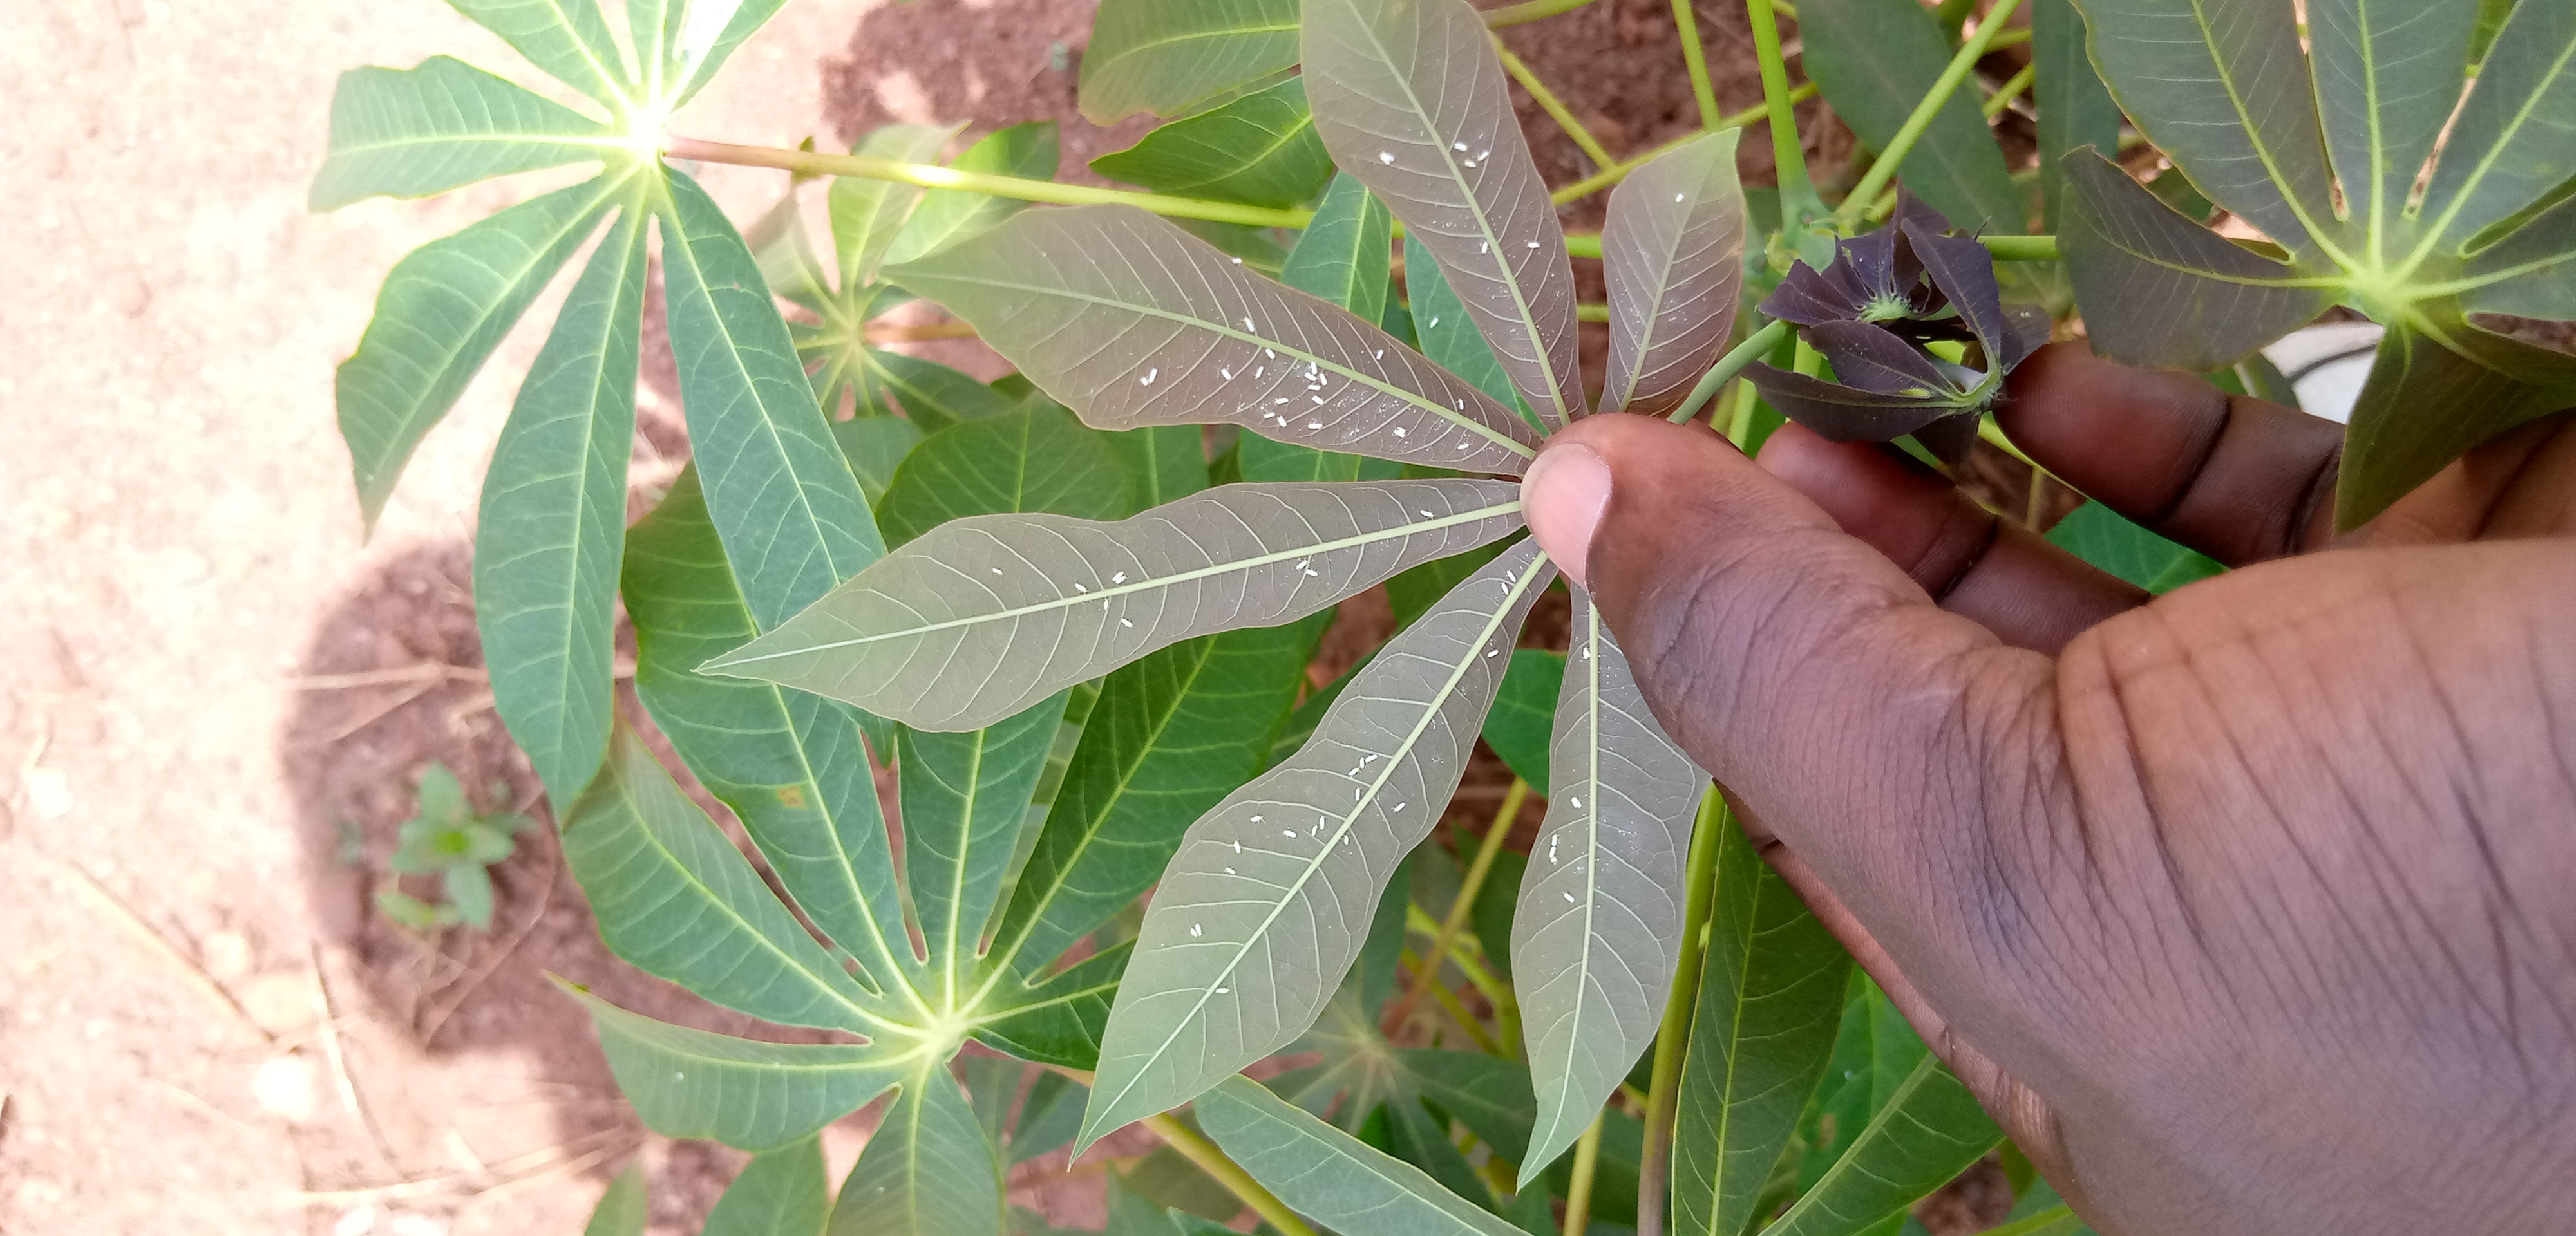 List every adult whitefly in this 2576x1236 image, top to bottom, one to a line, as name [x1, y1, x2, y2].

whitefly [1450, 139, 1472, 153]
whitefly [1477, 147, 1490, 165]
whitefly [1376, 149, 1399, 167]
whitefly [1463, 158, 1477, 171]
whitefly [1671, 191, 1687, 205]
whitefly [1477, 236, 1493, 256]
whitefly [1524, 238, 1542, 253]
whitefly [1229, 254, 1244, 267]
whitefly [1240, 313, 1256, 334]
whitefly [1427, 313, 1443, 331]
whitefly [1264, 346, 1277, 360]
whitefly [1374, 348, 1390, 363]
whitefly [1309, 359, 1320, 376]
whitefly [1146, 363, 1159, 386]
whitefly [1250, 363, 1267, 382]
whitefly [1219, 366, 1235, 381]
whitefly [1303, 369, 1321, 382]
whitefly [1318, 372, 1329, 388]
whitefly [1137, 374, 1148, 388]
whitefly [1307, 383, 1324, 393]
whitefly [1309, 393, 1329, 409]
whitefly [1273, 395, 1292, 406]
whitefly [1454, 395, 1468, 413]
whitefly [1262, 410, 1276, 420]
whitefly [1275, 414, 1289, 431]
whitefly [1306, 421, 1325, 435]
whitefly [1395, 425, 1407, 434]
whitefly [1393, 429, 1405, 440]
whitefly [1454, 440, 1471, 453]
whitefly [1417, 507, 1437, 519]
whitefly [1296, 557, 1309, 571]
whitefly [989, 565, 1004, 577]
whitefly [1303, 567, 1320, 577]
whitefly [1504, 567, 1520, 583]
whitefly [1112, 570, 1124, 580]
whitefly [1116, 574, 1127, 585]
whitefly [1073, 580, 1092, 594]
whitefly [1499, 580, 1513, 597]
whitefly [1101, 597, 1112, 611]
whitefly [1117, 615, 1135, 630]
whitefly [1580, 645, 1595, 662]
whitefly [1486, 648, 1502, 660]
whitefly [1363, 753, 1380, 765]
whitefly [1358, 754, 1366, 770]
whitefly [1347, 764, 1361, 778]
whitefly [1352, 784, 1364, 803]
whitefly [1569, 794, 1584, 810]
whitefly [1391, 799, 1407, 813]
whitefly [1247, 811, 1265, 826]
whitefly [1318, 812, 1327, 832]
whitefly [1310, 823, 1319, 839]
whitefly [1280, 827, 1299, 841]
whitefly [1549, 831, 1558, 846]
whitefly [1341, 832, 1352, 848]
whitefly [1231, 836, 1244, 856]
whitefly [1548, 845, 1557, 857]
whitefly [1549, 856, 1559, 864]
whitefly [1221, 863, 1240, 876]
whitefly [1560, 892, 1578, 904]
whitefly [1194, 921, 1205, 939]
whitefly [1188, 925, 1198, 939]
whitefly [1213, 985, 1234, 996]